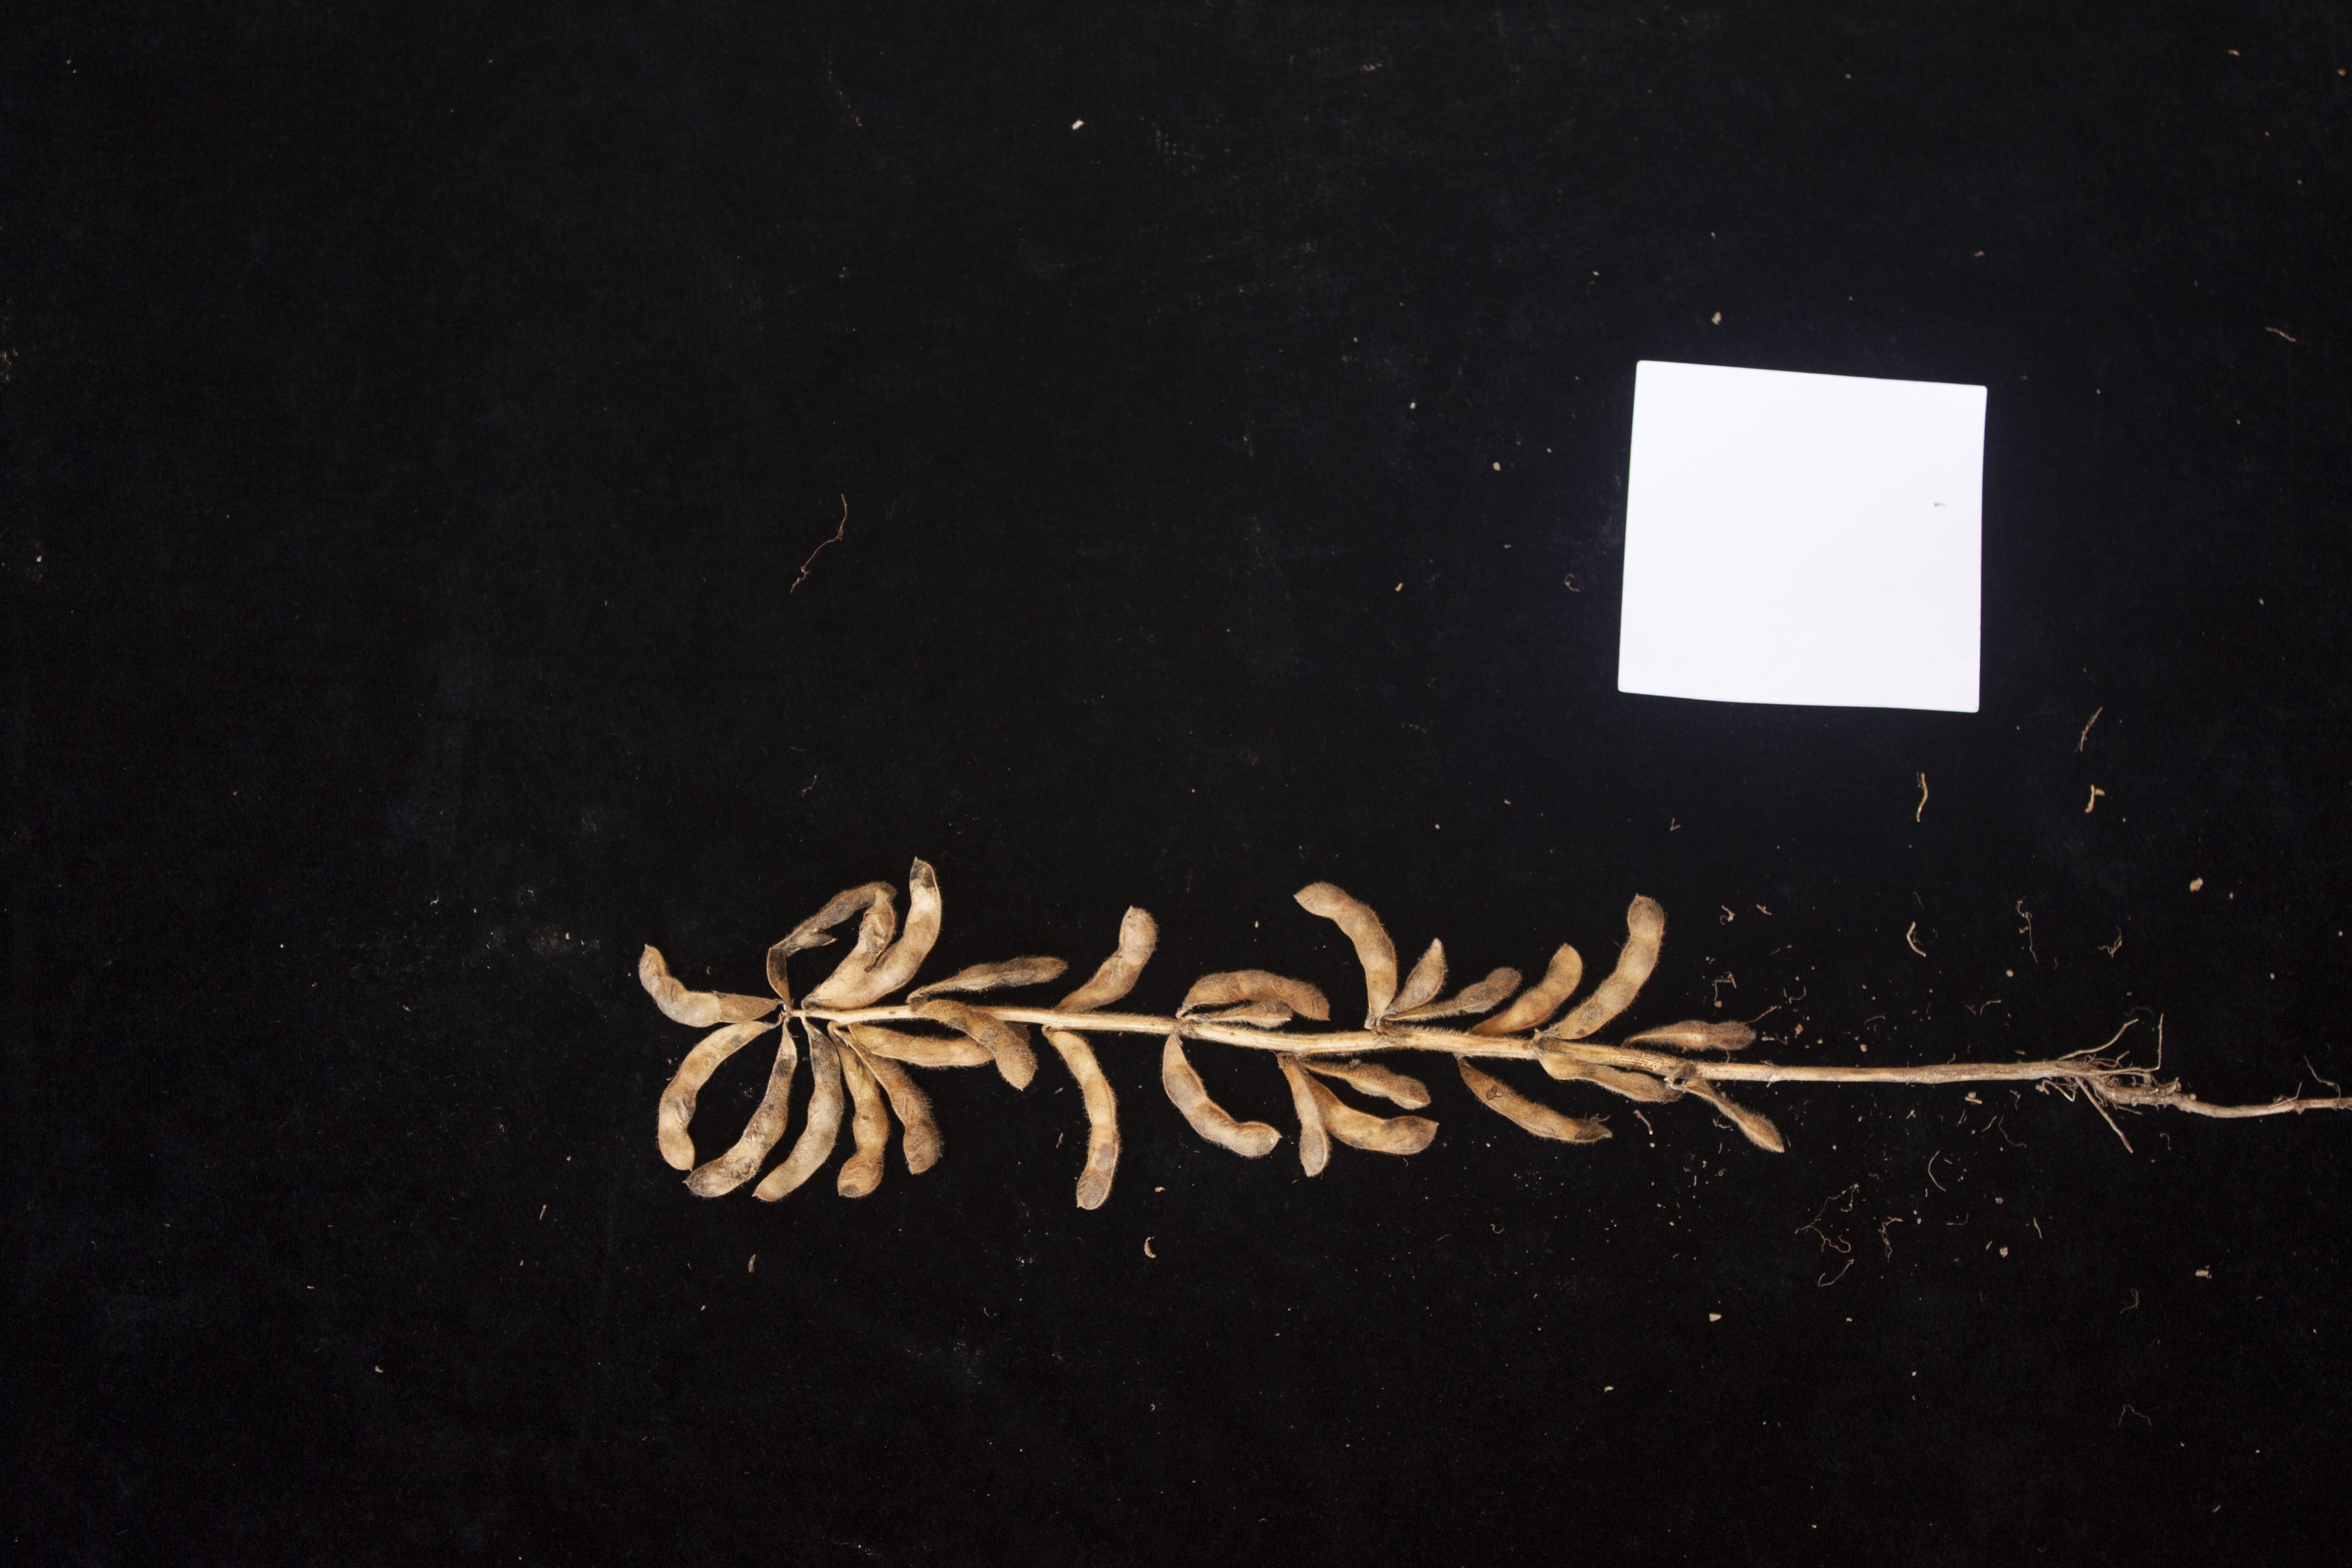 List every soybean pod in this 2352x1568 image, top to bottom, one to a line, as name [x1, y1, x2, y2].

soybean pod [816, 861, 943, 1010]
soybean pod [1294, 882, 1396, 1028]
soybean pod [802, 888, 895, 1003]
soybean pod [1533, 895, 1664, 1041]
soybean pod [1054, 908, 1154, 1014]
soybean pod [1386, 938, 1446, 1016]
soybean pod [1469, 946, 1582, 1036]
soybean pod [638, 946, 779, 1029]
soybean pod [915, 960, 1064, 1001]
soybean pod [1388, 968, 1519, 1020]
soybean pod [1178, 970, 1328, 1021]
soybean pod [912, 1000, 1034, 1091]
soybean pod [1184, 1002, 1292, 1030]
soybean pod [658, 1022, 772, 1172]
soybean pod [1622, 1022, 1755, 1052]
soybean pod [752, 1023, 843, 1201]
soybean pod [837, 1024, 995, 1070]
soybean pod [684, 1026, 799, 1200]
soybean pod [1161, 1029, 1281, 1158]
soybean pod [1044, 1029, 1119, 1209]
soybean pod [832, 1032, 890, 1197]
soybean pod [1536, 1050, 1685, 1104]
soybean pod [864, 1055, 940, 1174]
soybean pod [1451, 1056, 1609, 1142]
soybean pod [1282, 1060, 1327, 1177]
soybean pod [1301, 1063, 1430, 1110]
soybean pod [1305, 1075, 1439, 1155]
soybean pod [1677, 1077, 1785, 1153]